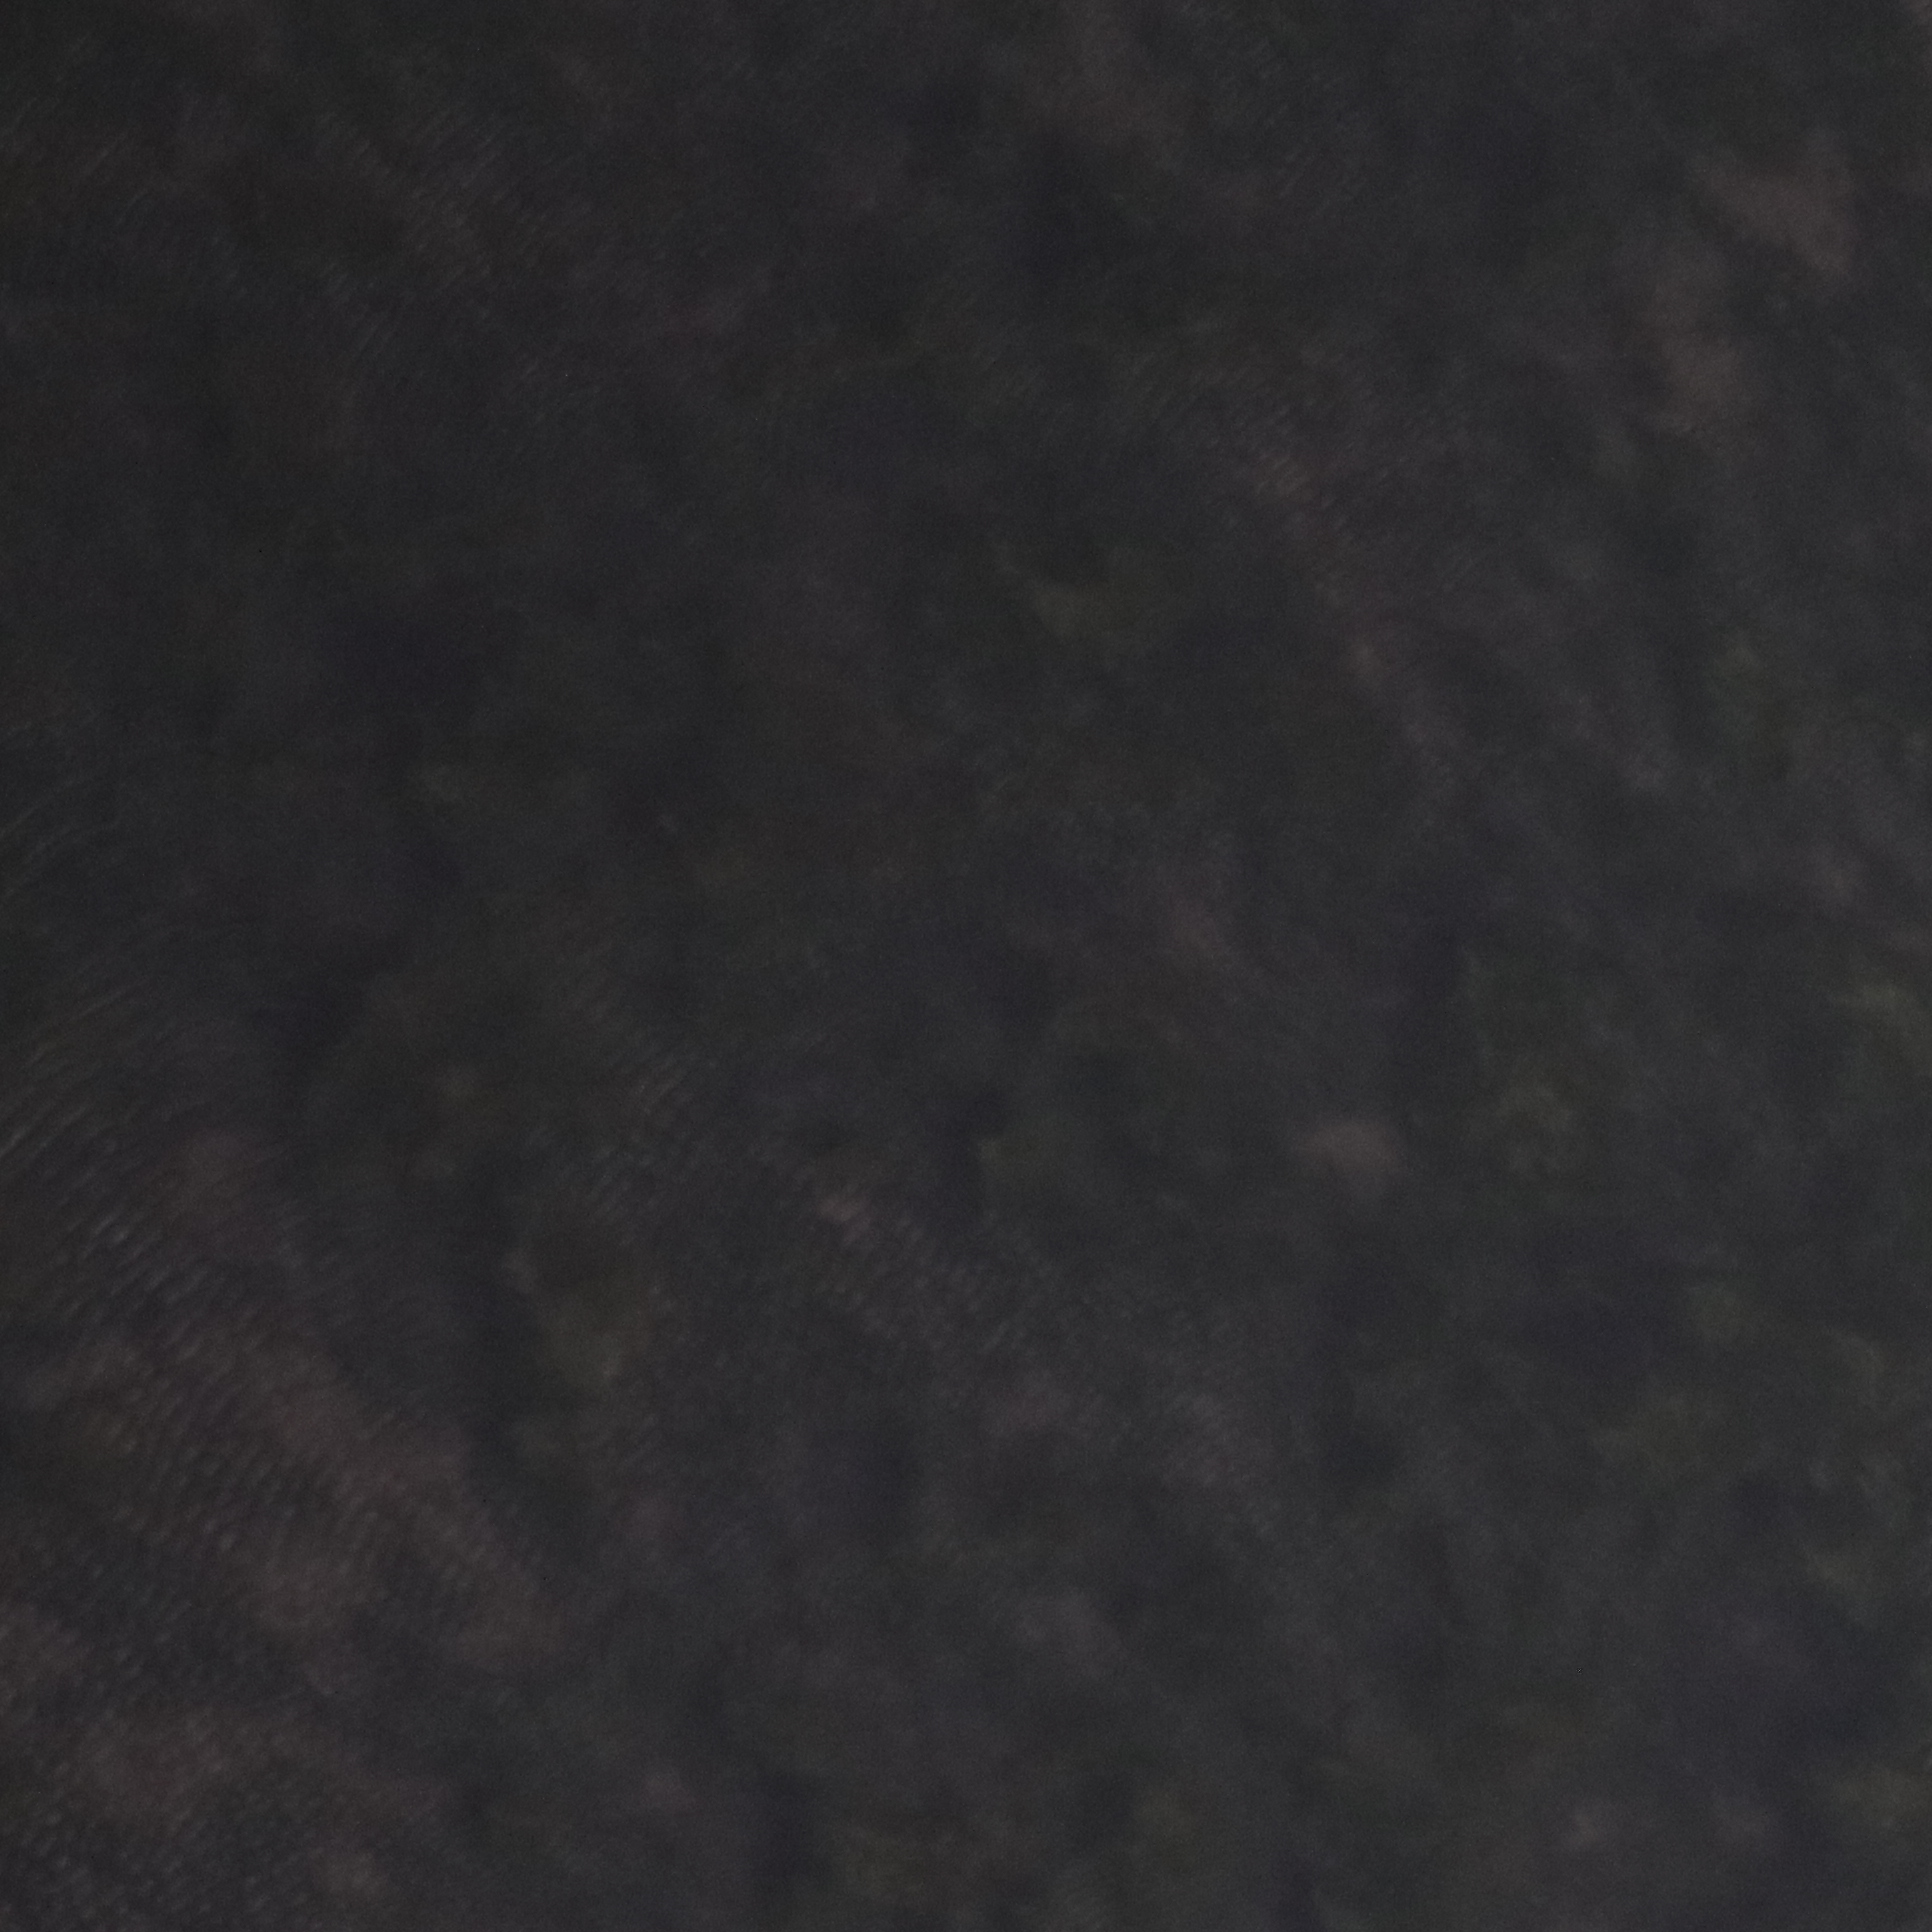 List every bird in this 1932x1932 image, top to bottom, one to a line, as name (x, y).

None